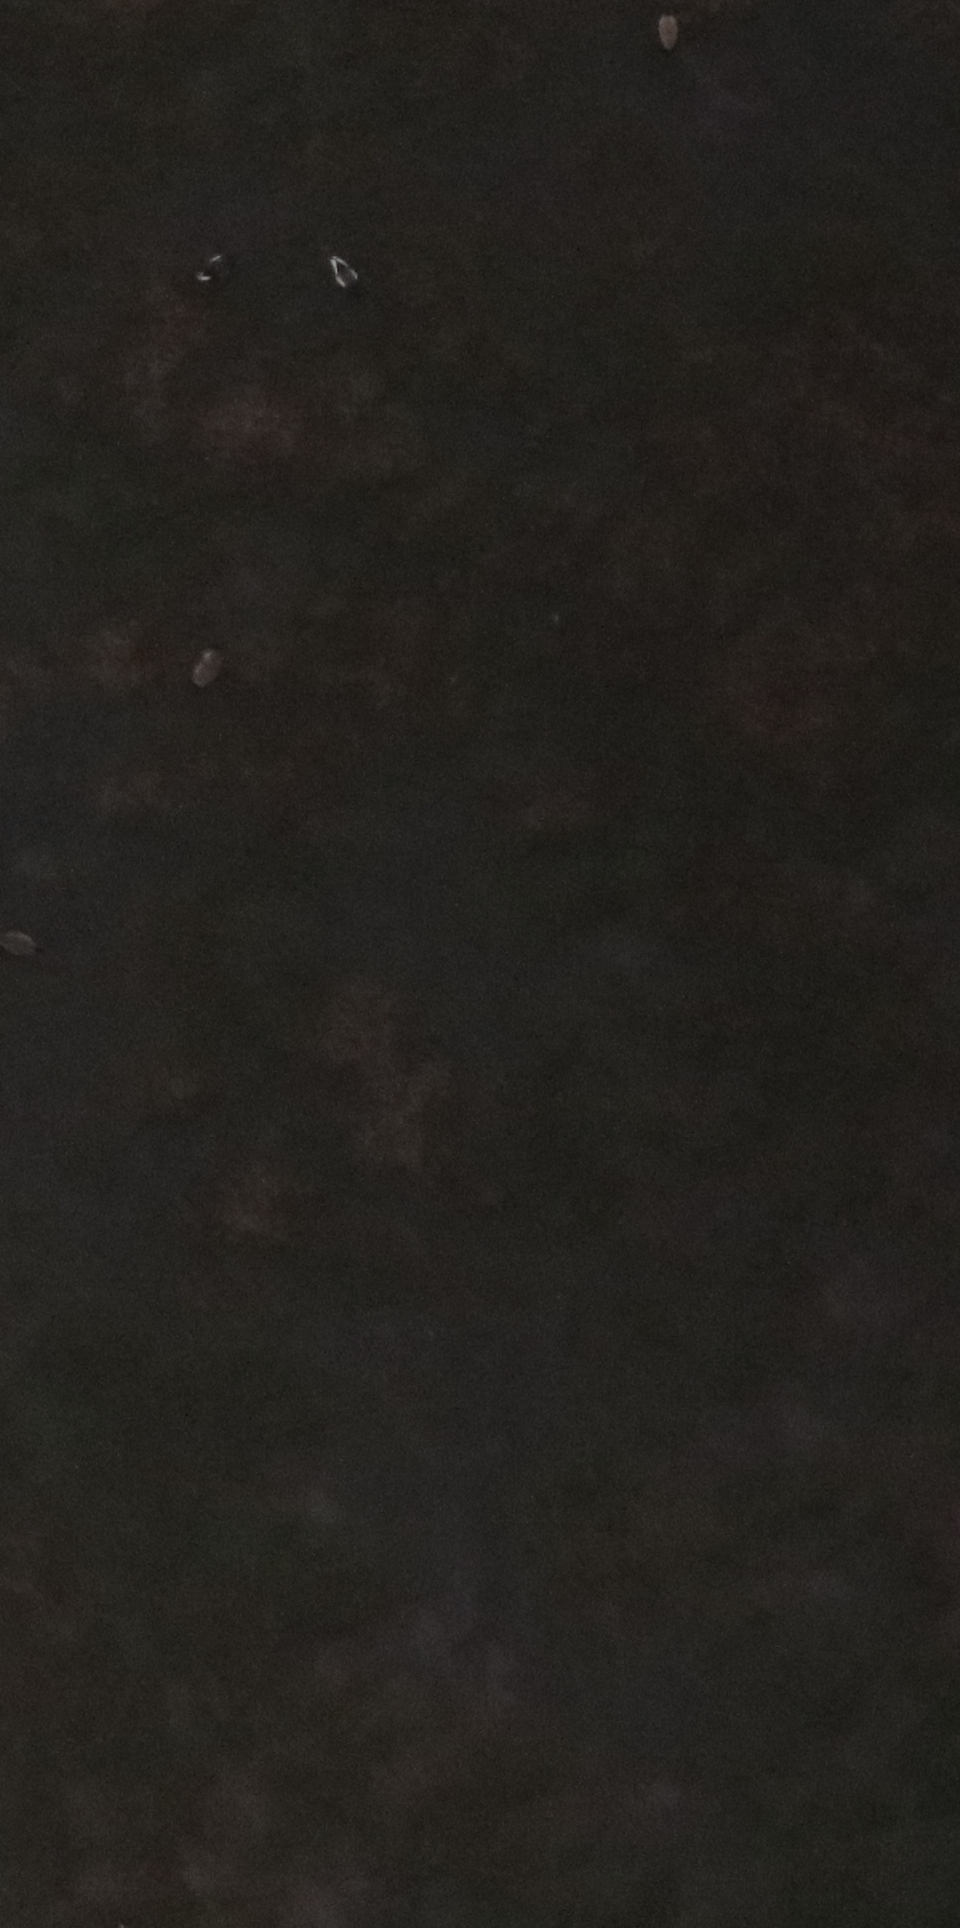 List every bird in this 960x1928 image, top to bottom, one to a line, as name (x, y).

Canada goose (669, 31)
brant (212, 268)
brant (346, 274)
Canada goose (206, 670)
Canada goose (20, 944)